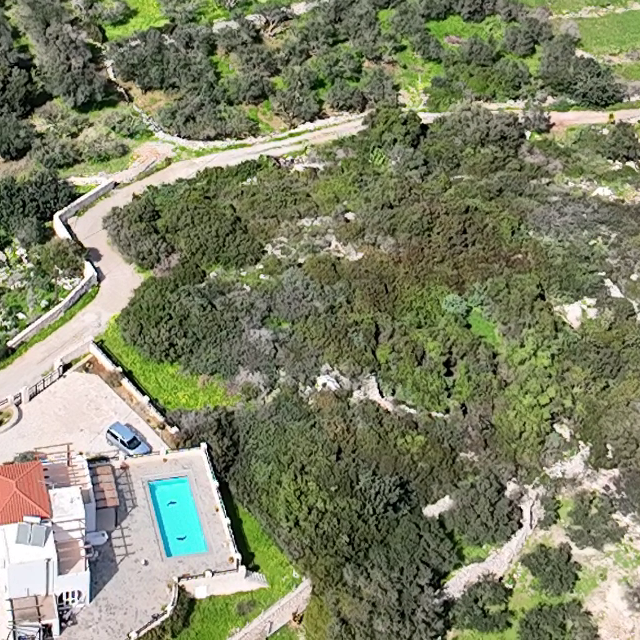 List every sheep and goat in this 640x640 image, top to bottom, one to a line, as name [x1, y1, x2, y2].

None